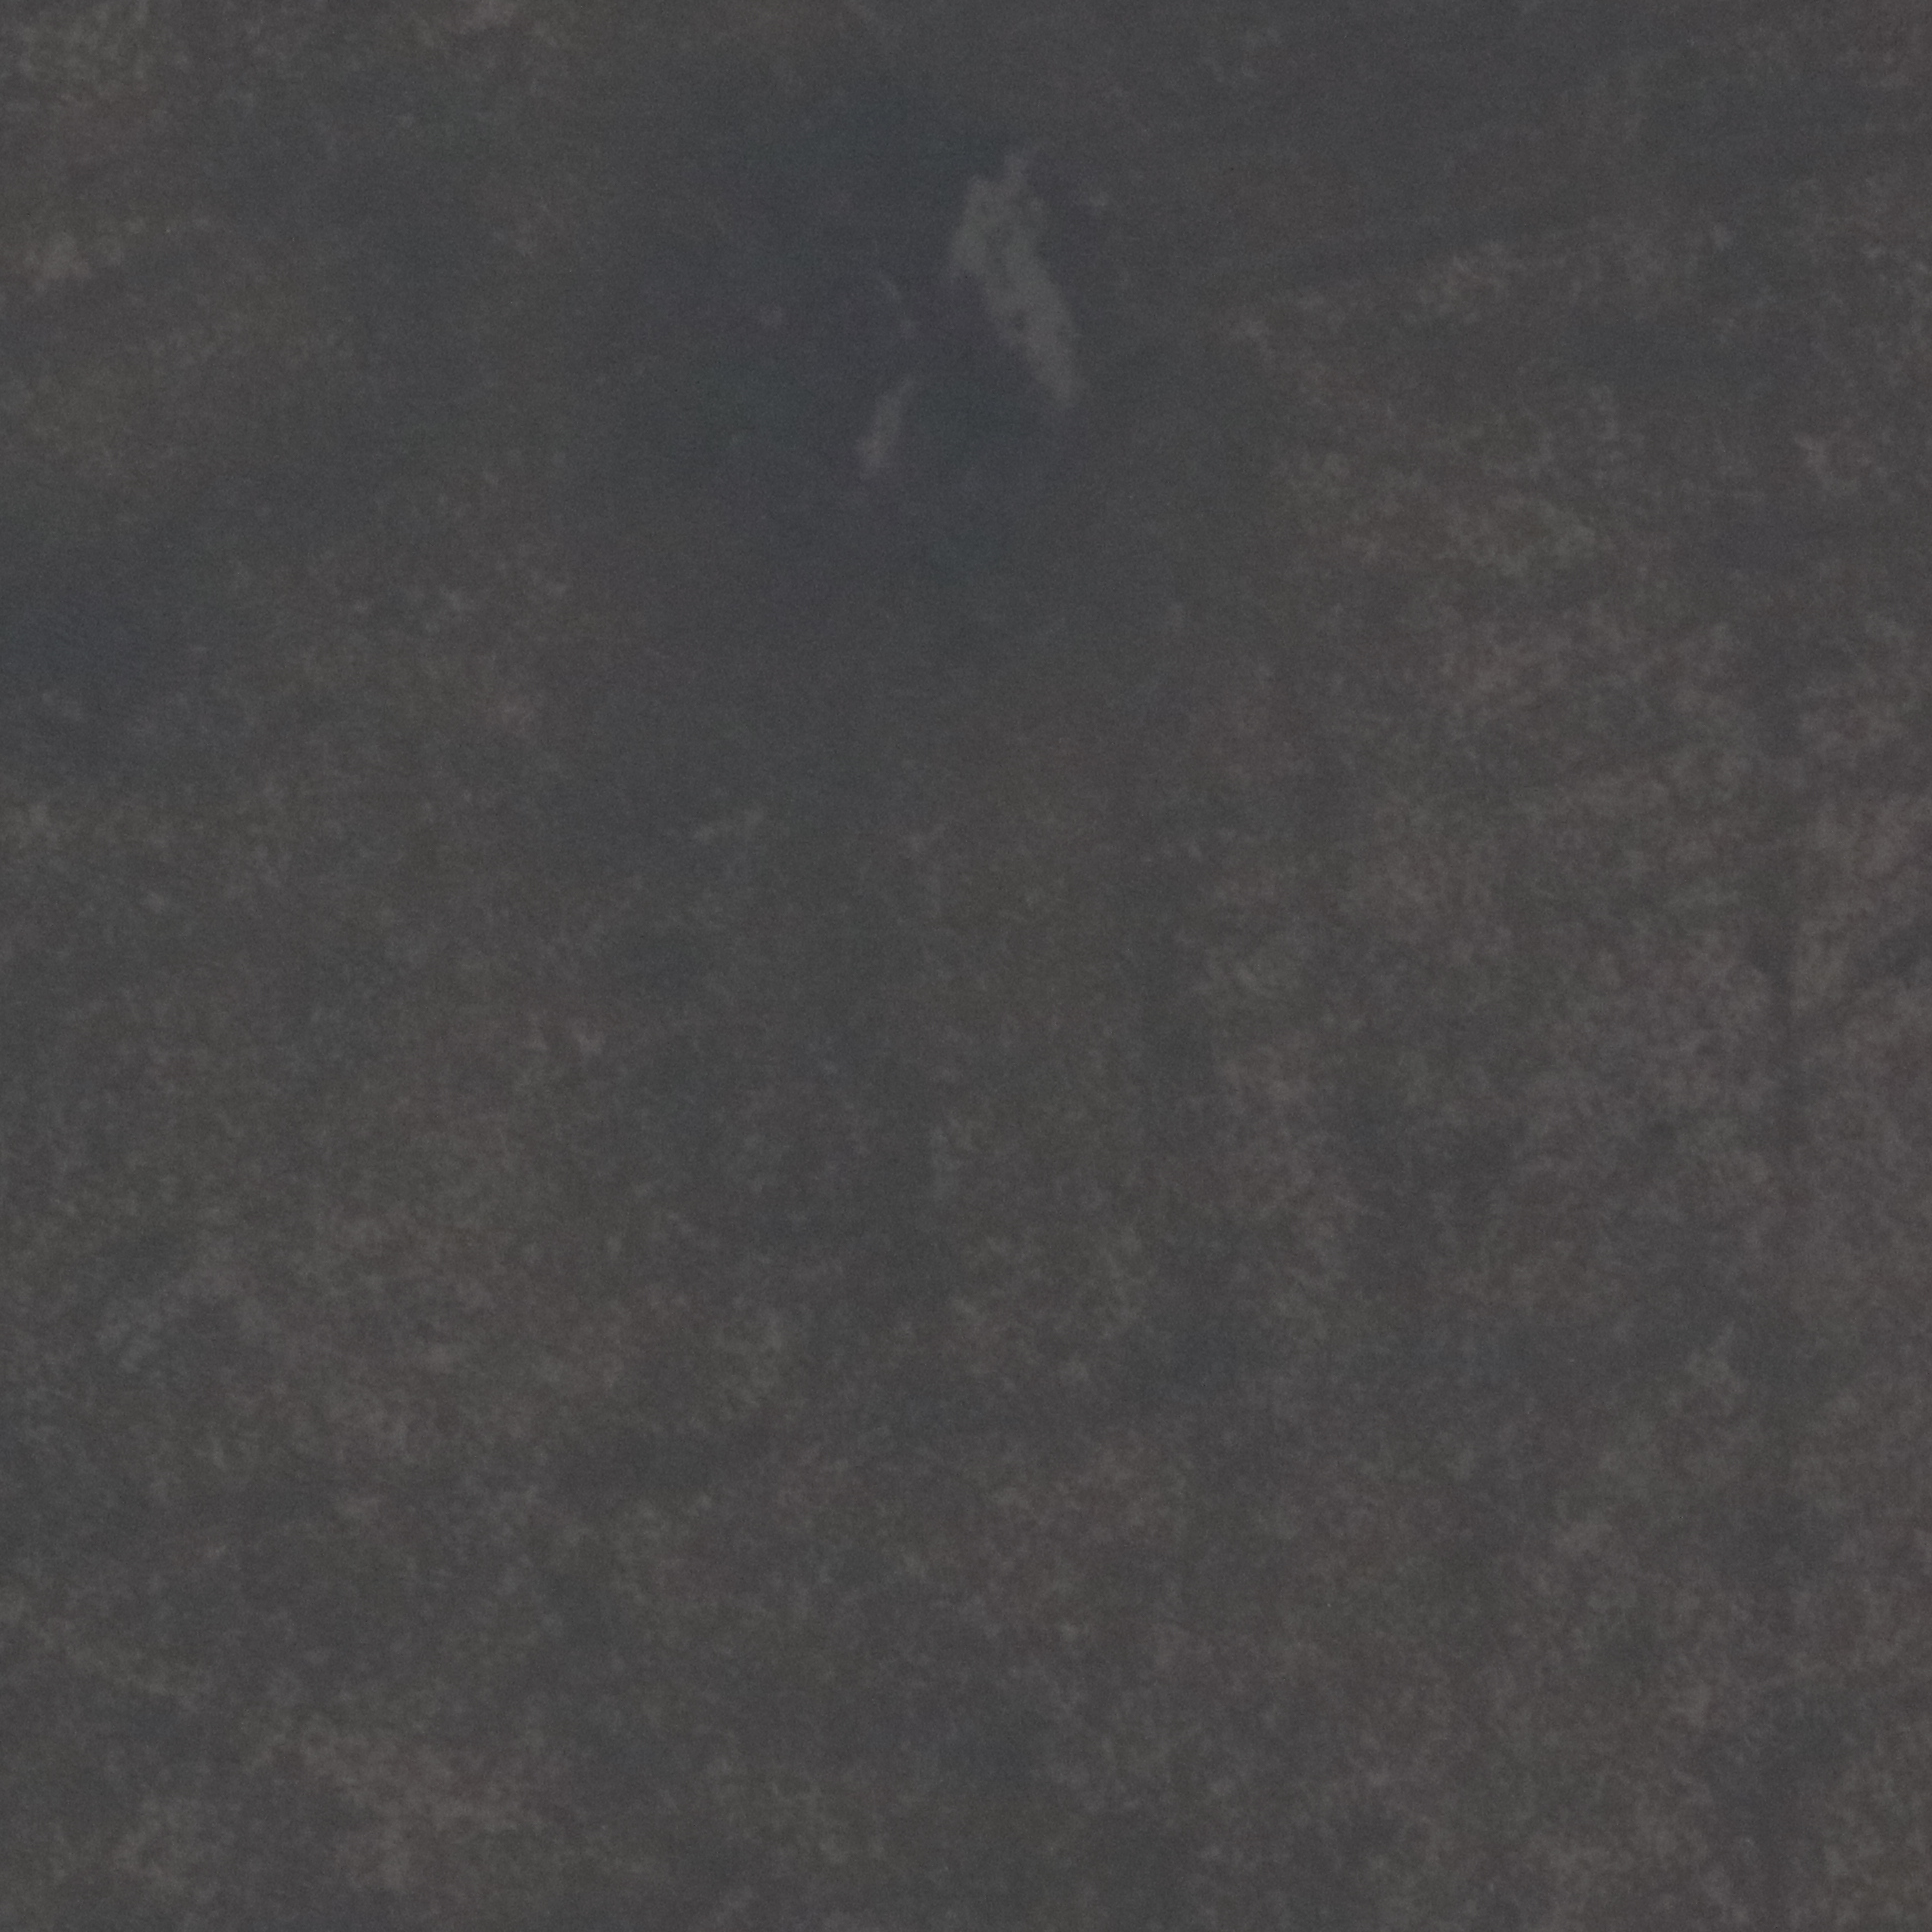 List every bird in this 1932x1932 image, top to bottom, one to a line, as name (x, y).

None